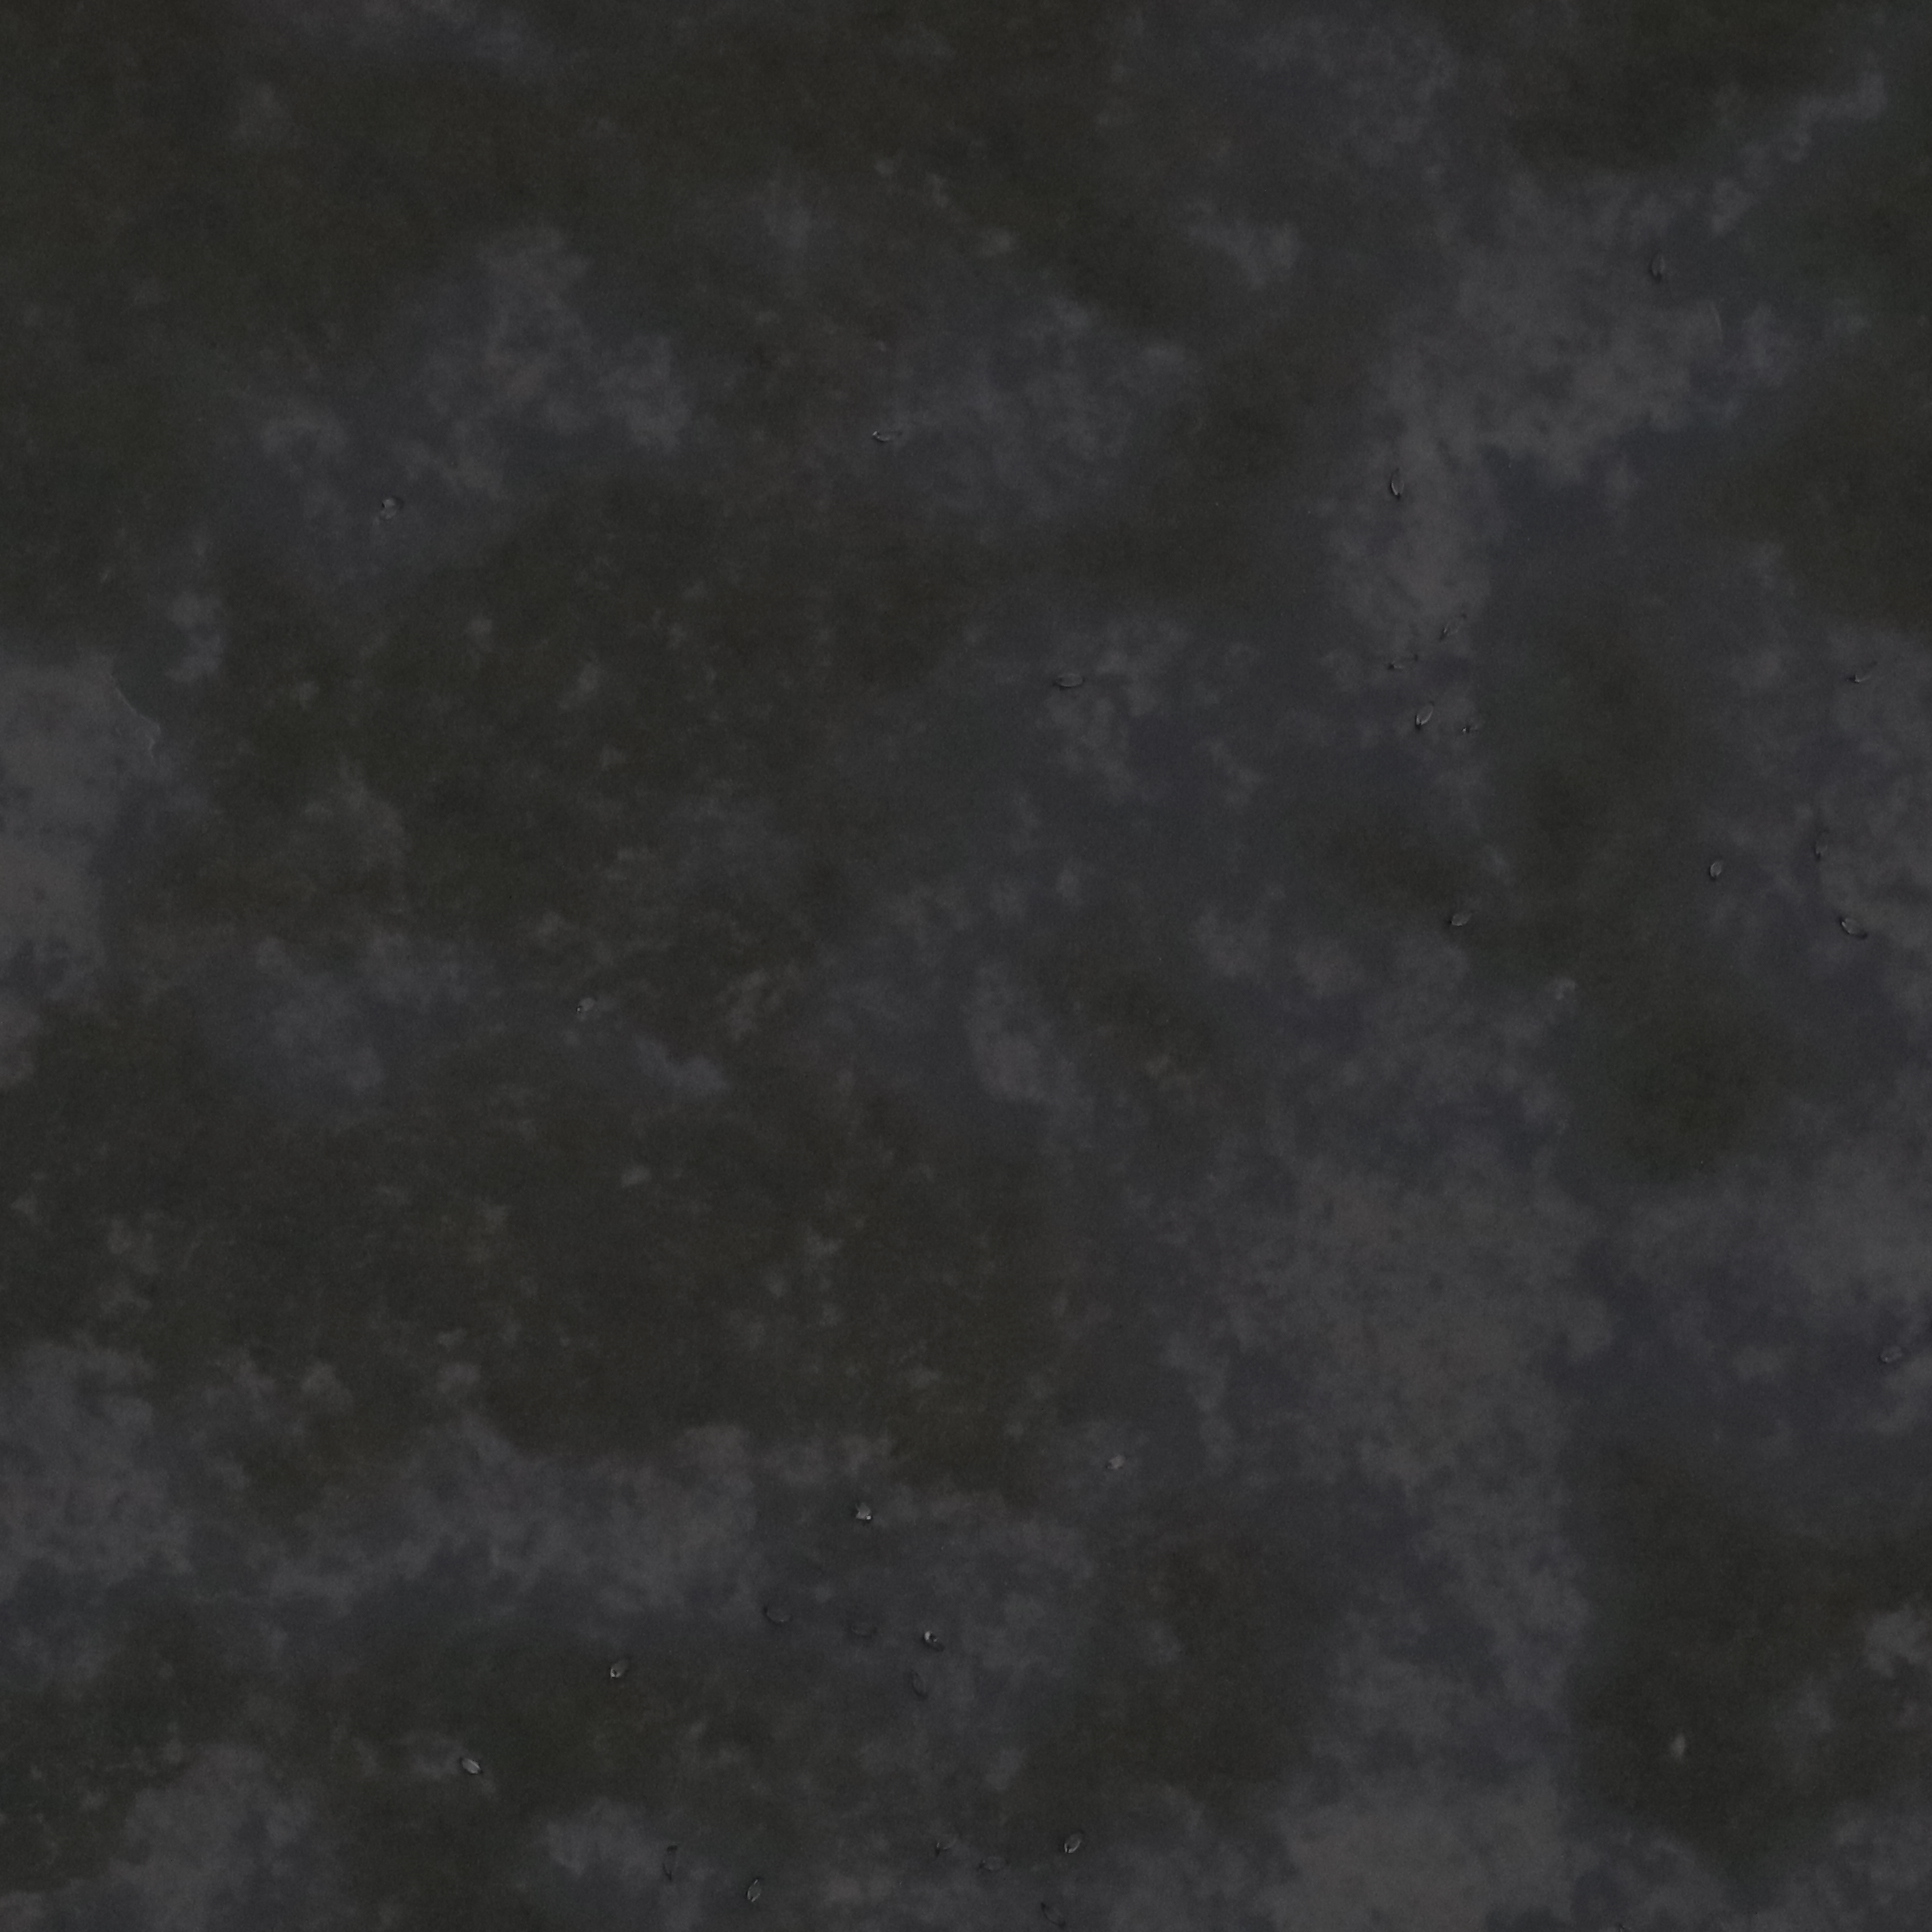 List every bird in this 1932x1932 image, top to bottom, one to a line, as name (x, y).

Canada goose (1661, 268)
Canada goose (888, 426)
Canada goose (1395, 483)
Canada goose (397, 499)
Canada goose (1455, 612)
Canada goose (1399, 664)
Canada goose (1865, 670)
Canada goose (1078, 676)
Canada goose (1425, 714)
Canada goose (1477, 721)
Canada goose (1821, 845)
Canada goose (1718, 867)
Canada goose (1470, 918)
Canada goose (1850, 933)
Canada goose (583, 1003)
Canada goose (1899, 1347)
Canada goose (1115, 1459)
Canada goose (865, 1511)
Canada goose (774, 1618)
Canada goose (865, 1628)
Canada goose (934, 1642)
Canada goose (623, 1669)
Canada goose (924, 1681)
Canada goose (475, 1765)
Canada goose (954, 1835)
Canada goose (1073, 1845)
Canada goose (996, 1861)
Canada goose (677, 1864)
Canada goose (755, 1888)
Canada goose (1058, 1917)